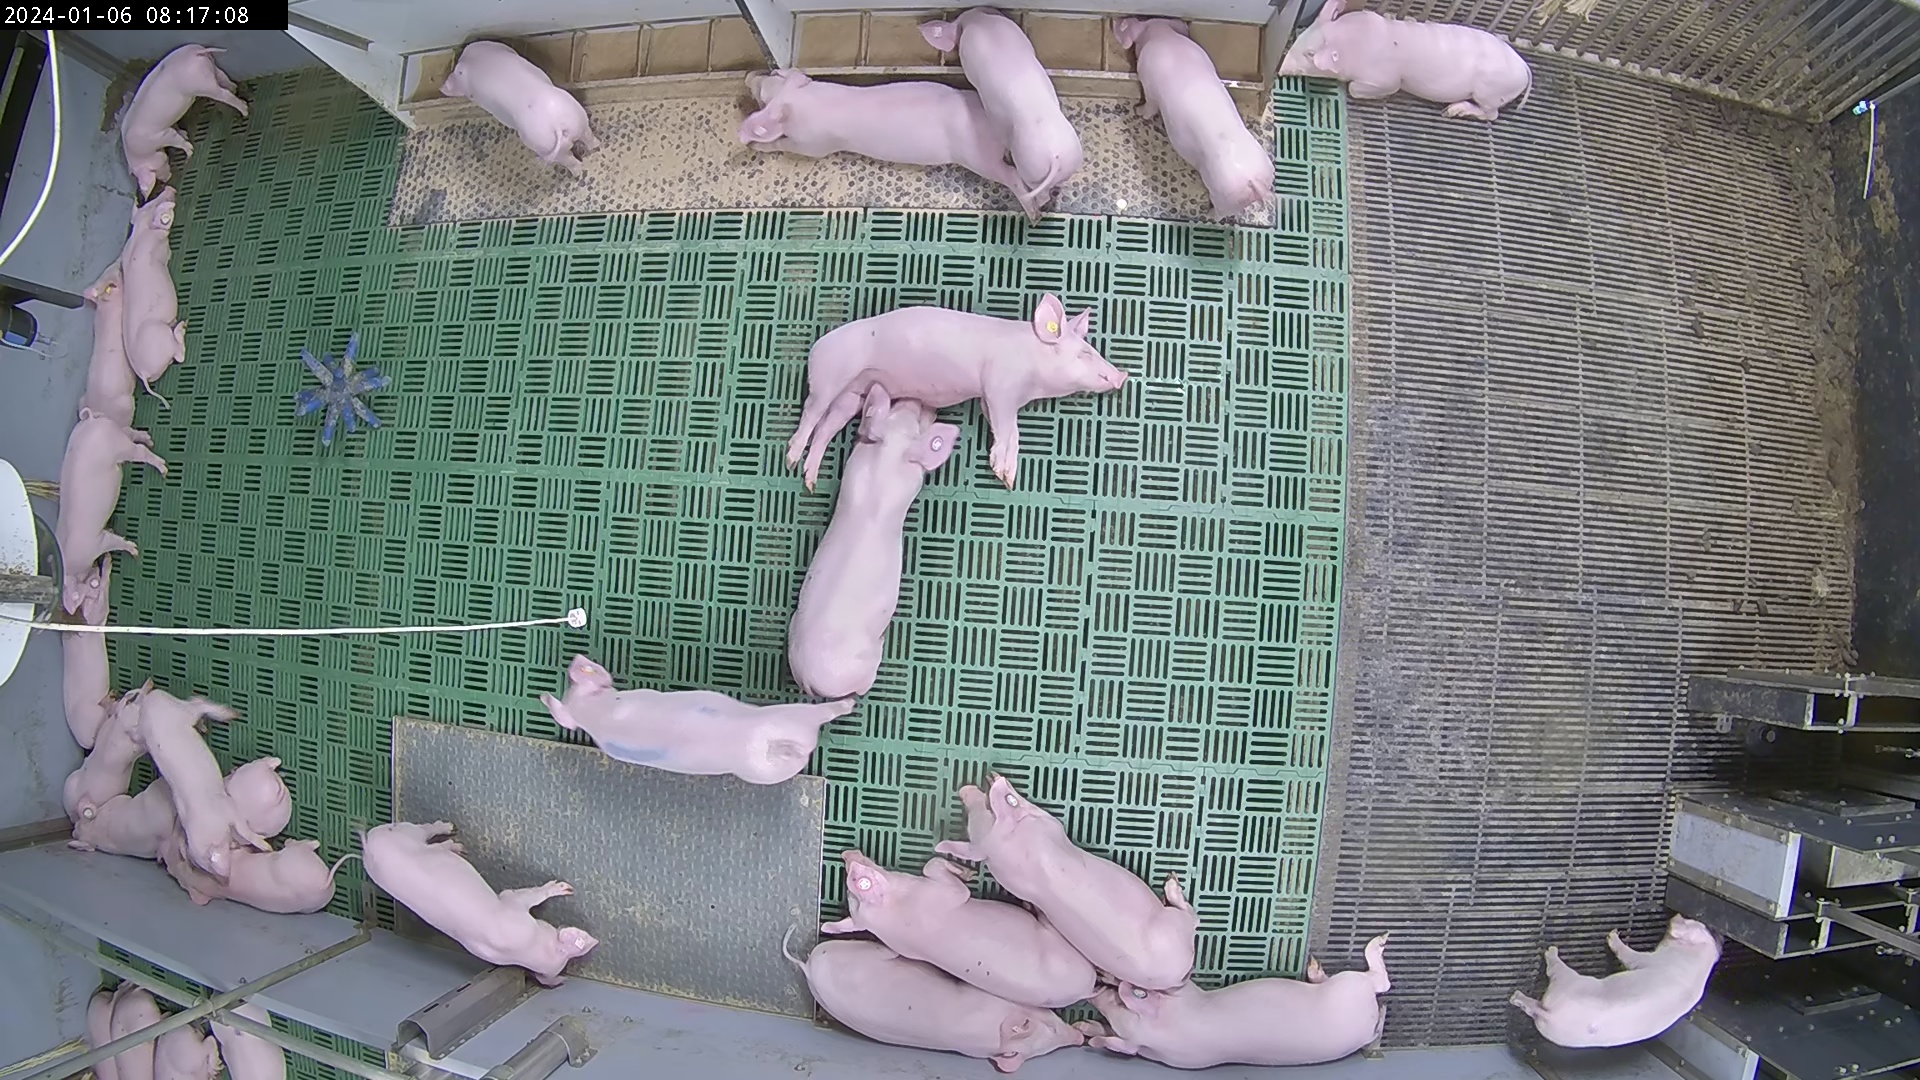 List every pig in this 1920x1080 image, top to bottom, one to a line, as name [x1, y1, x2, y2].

pig [1280, 4, 1540, 132]
pig [918, 7, 1082, 205]
pig [1116, 18, 1277, 224]
pig [439, 40, 601, 177]
pig [118, 47, 249, 200]
pig [739, 68, 1043, 222]
pig [122, 187, 190, 386]
pig [82, 257, 152, 443]
pig [781, 295, 1130, 492]
pig [788, 384, 958, 702]
pig [54, 407, 168, 615]
pig [60, 555, 118, 760]
pig [538, 660, 860, 780]
pig [62, 676, 155, 823]
pig [138, 689, 272, 887]
pig [156, 756, 292, 866]
pig [931, 768, 1201, 989]
pig [68, 775, 177, 858]
pig [361, 815, 597, 985]
pig [166, 838, 361, 914]
pig [820, 849, 1106, 1012]
pig [1511, 919, 1718, 1053]
pig [783, 930, 1083, 1070]
pig [1090, 932, 1392, 1074]
pig [85, 979, 132, 1078]
pig [112, 985, 170, 1079]
pig [211, 1001, 285, 1080]
pig [154, 1021, 226, 1080]